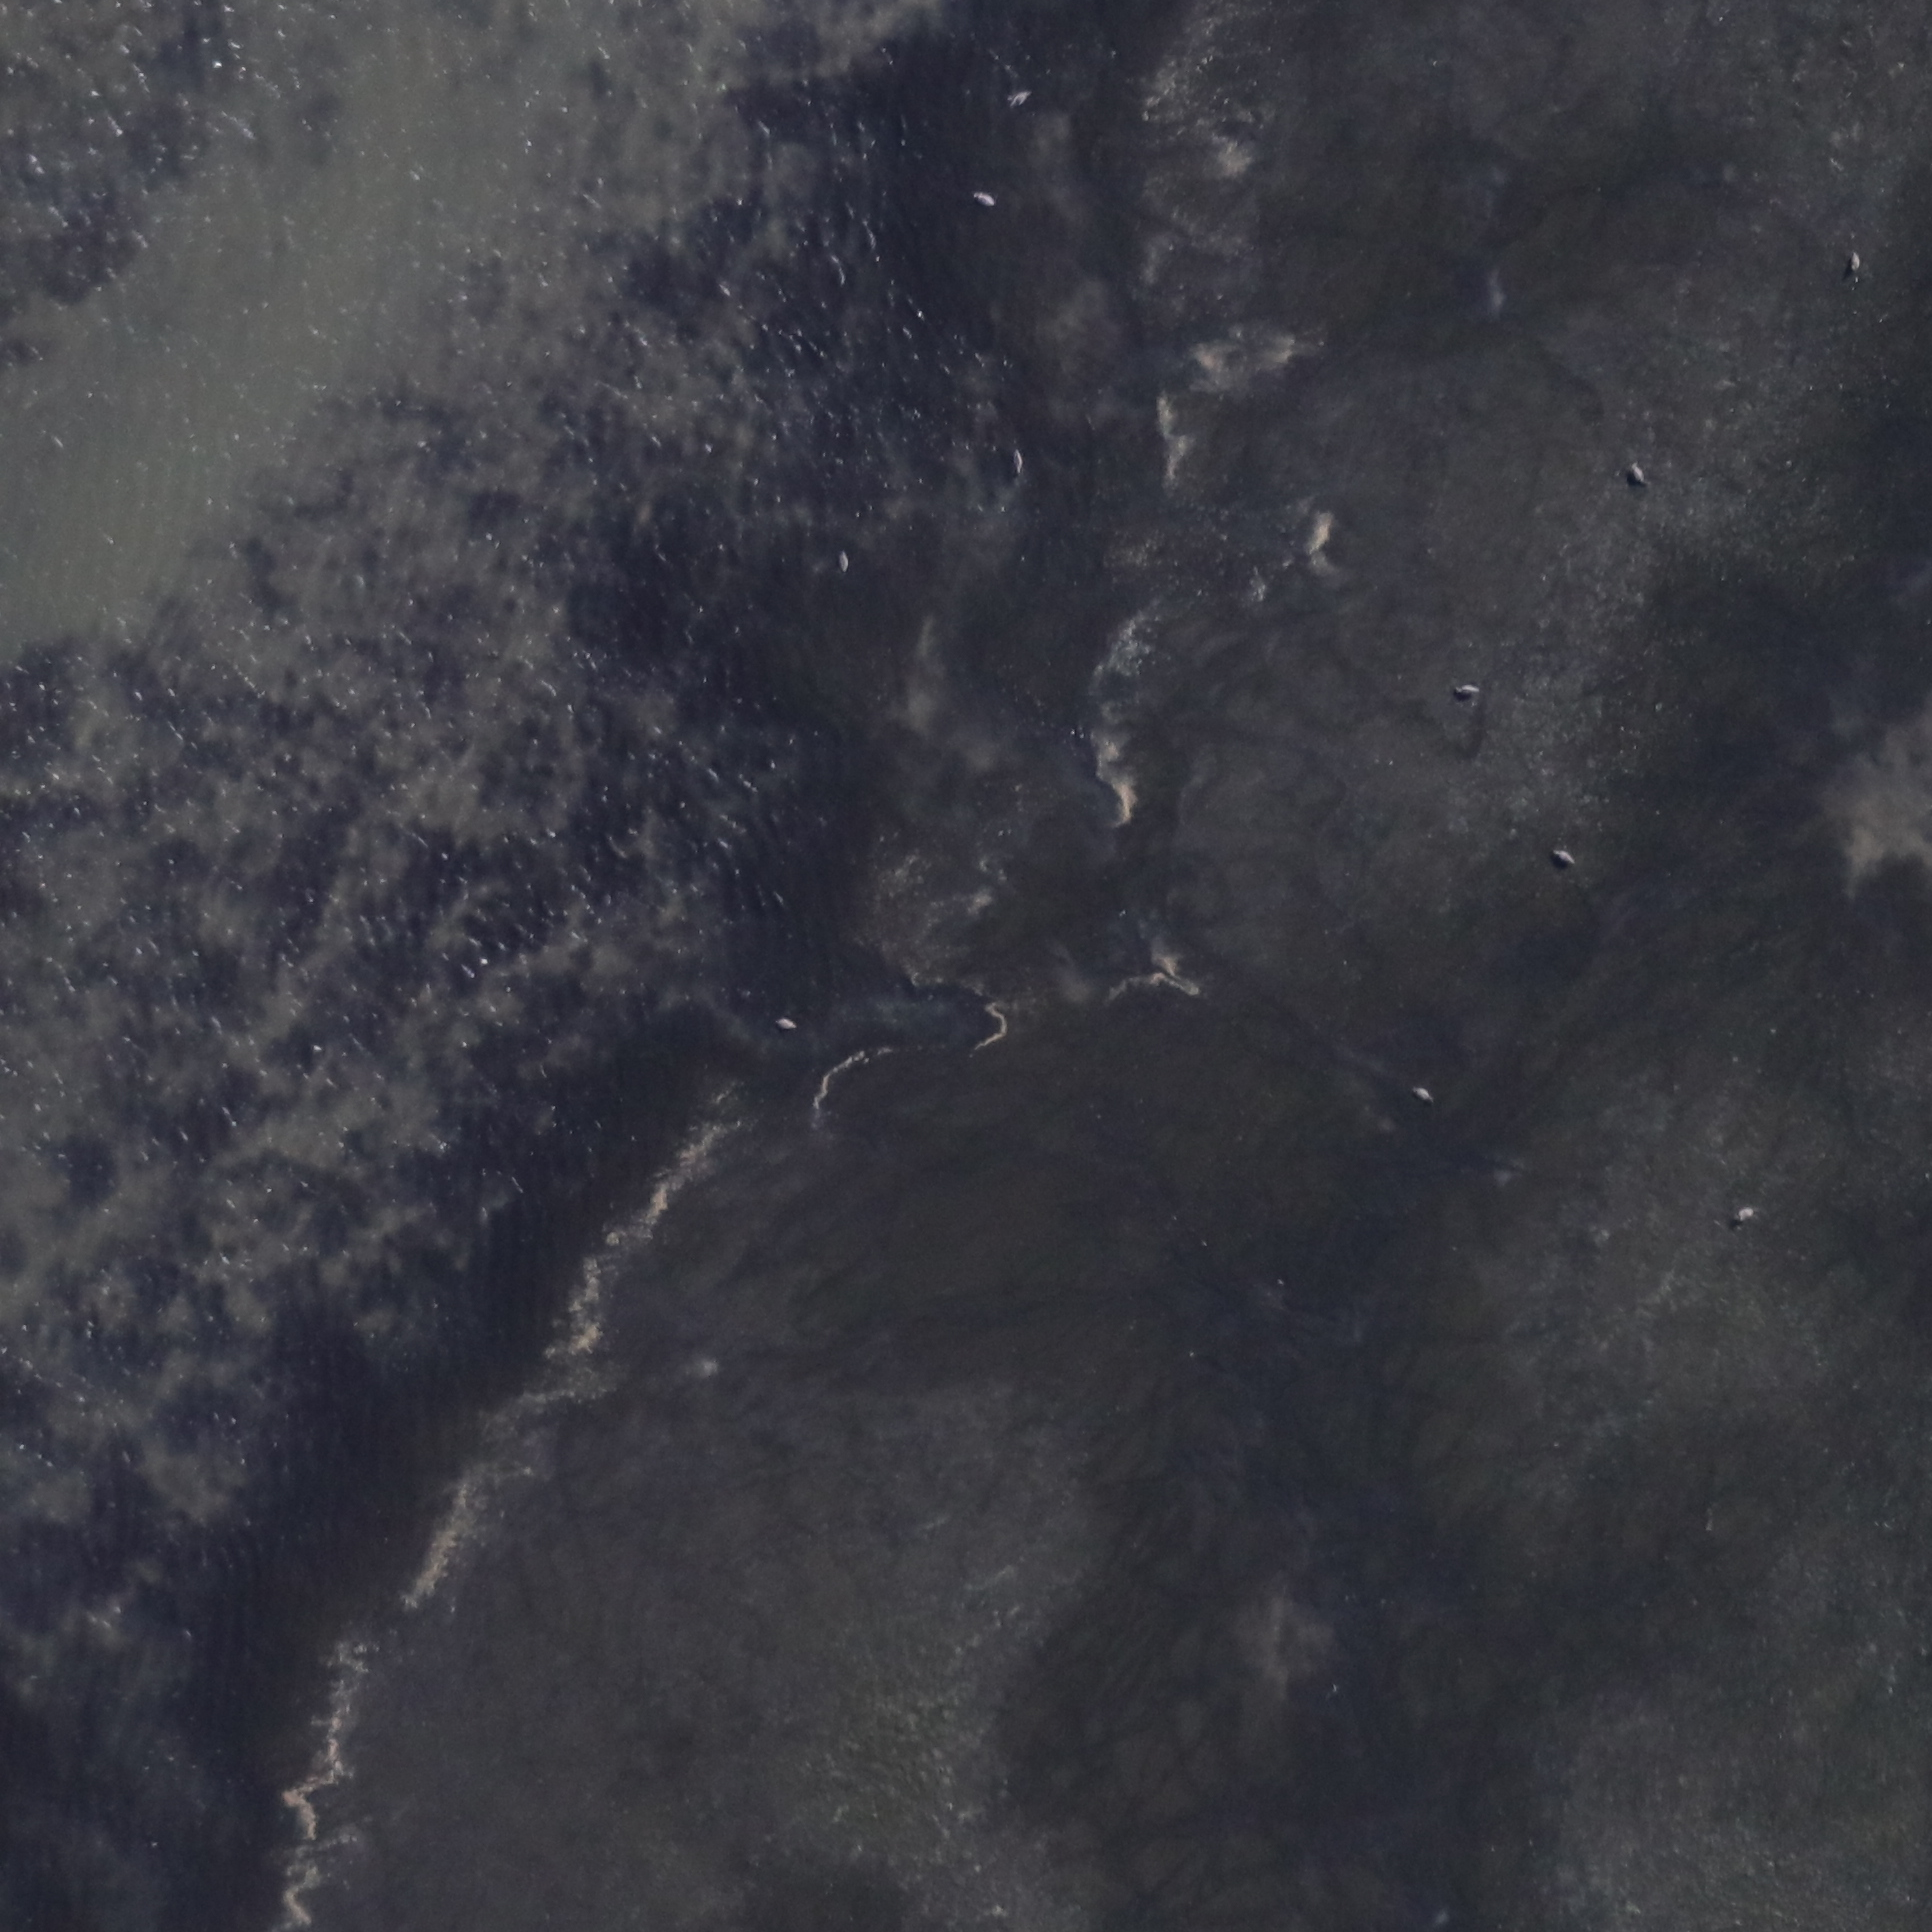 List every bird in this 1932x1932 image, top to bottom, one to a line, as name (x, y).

other bird (1018, 96)
other bird (983, 199)
other bird (1852, 259)
other bird (1019, 457)
other bird (1641, 476)
other bird (841, 561)
other bird (1470, 686)
other bird (1568, 858)
other bird (787, 1024)
Canada goose (1420, 1090)
Canada goose (1747, 1216)